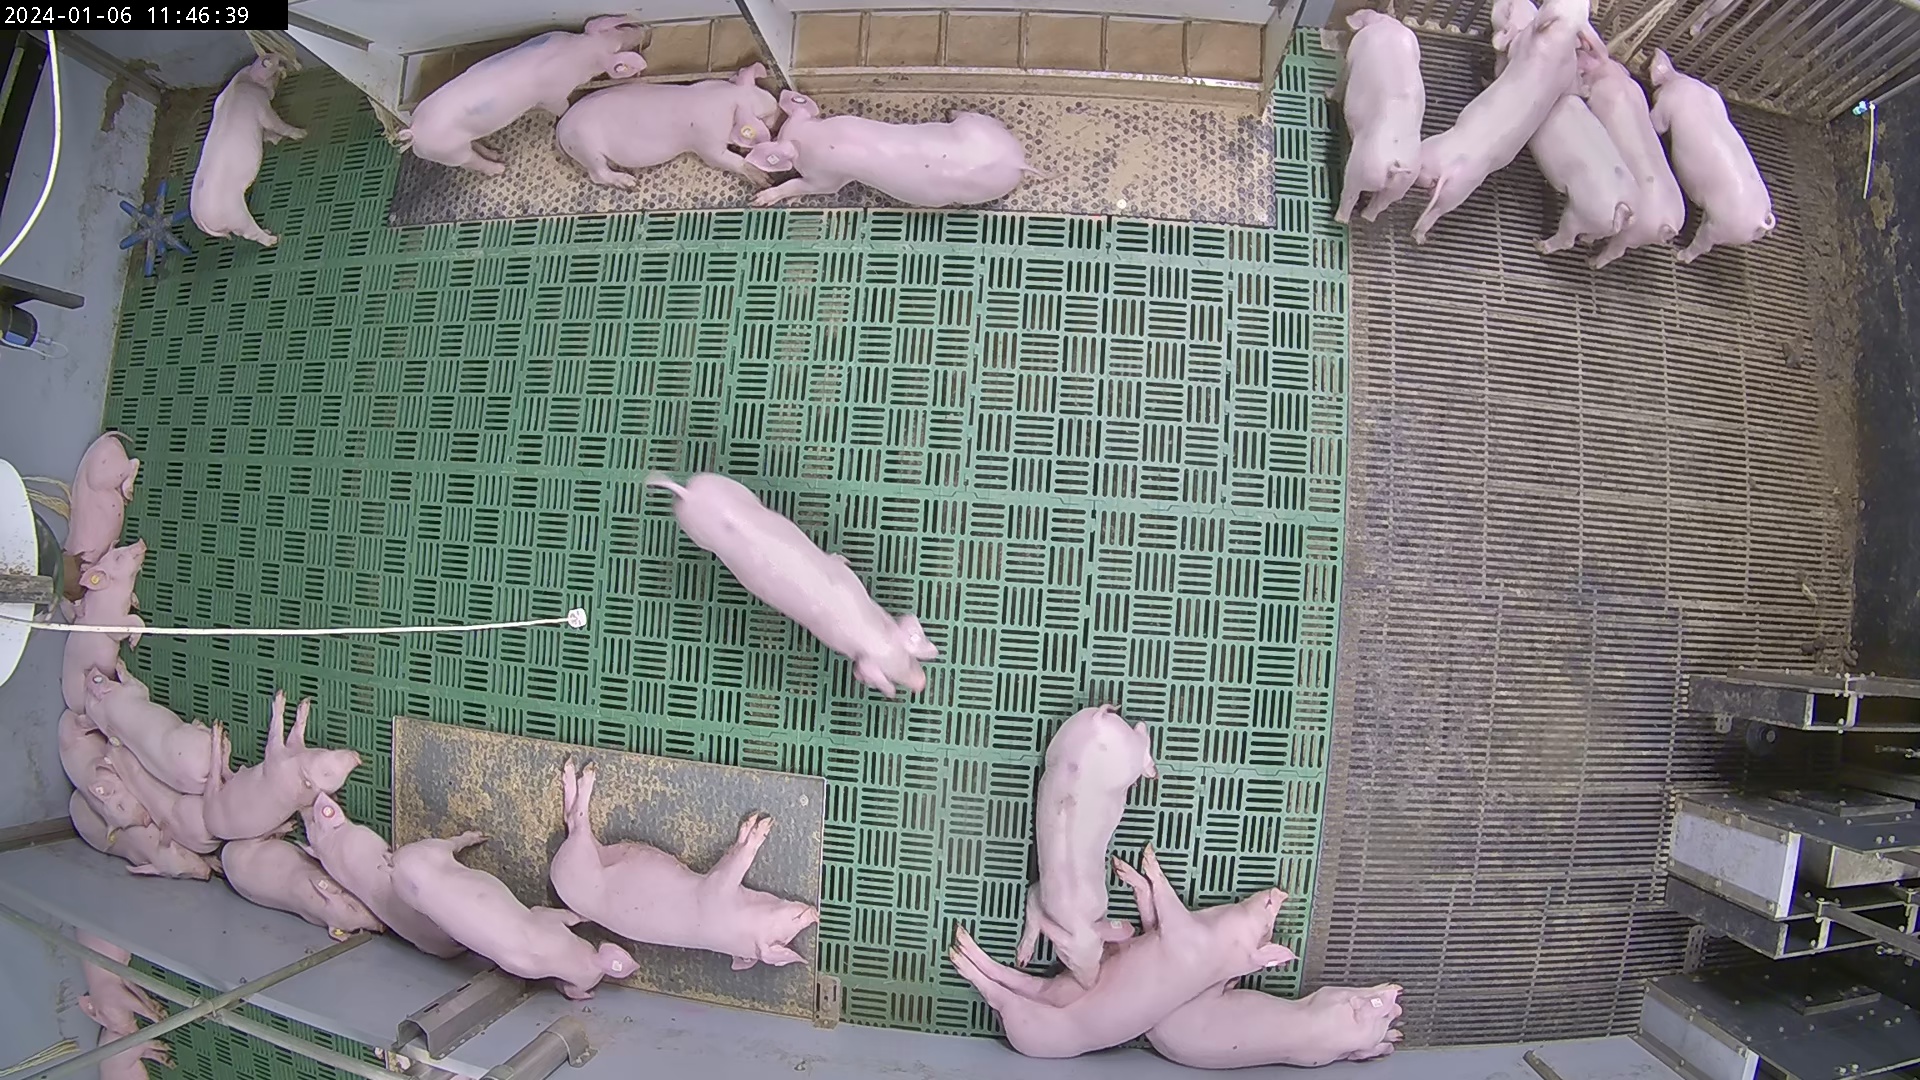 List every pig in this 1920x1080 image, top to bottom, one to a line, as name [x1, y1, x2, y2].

pig [1408, 0, 1608, 245]
pig [1482, 0, 1643, 257]
pig [1325, 7, 1426, 226]
pig [394, 16, 650, 177]
pig [1647, 47, 1777, 264]
pig [1577, 49, 1686, 270]
pig [188, 50, 307, 247]
pig [557, 62, 789, 191]
pig [744, 90, 1048, 209]
pig [64, 430, 142, 619]
pig [646, 467, 941, 705]
pig [62, 539, 147, 714]
pig [75, 659, 230, 797]
pig [201, 689, 362, 841]
pig [1014, 703, 1157, 991]
pig [57, 709, 152, 843]
pig [92, 726, 226, 853]
pig [552, 755, 830, 971]
pig [69, 793, 222, 883]
pig [292, 794, 471, 959]
pig [221, 818, 387, 944]
pig [389, 829, 639, 1002]
pig [944, 840, 1298, 1059]
pig [76, 928, 168, 1035]
pig [1147, 975, 1406, 1066]
pig [90, 1030, 179, 1078]